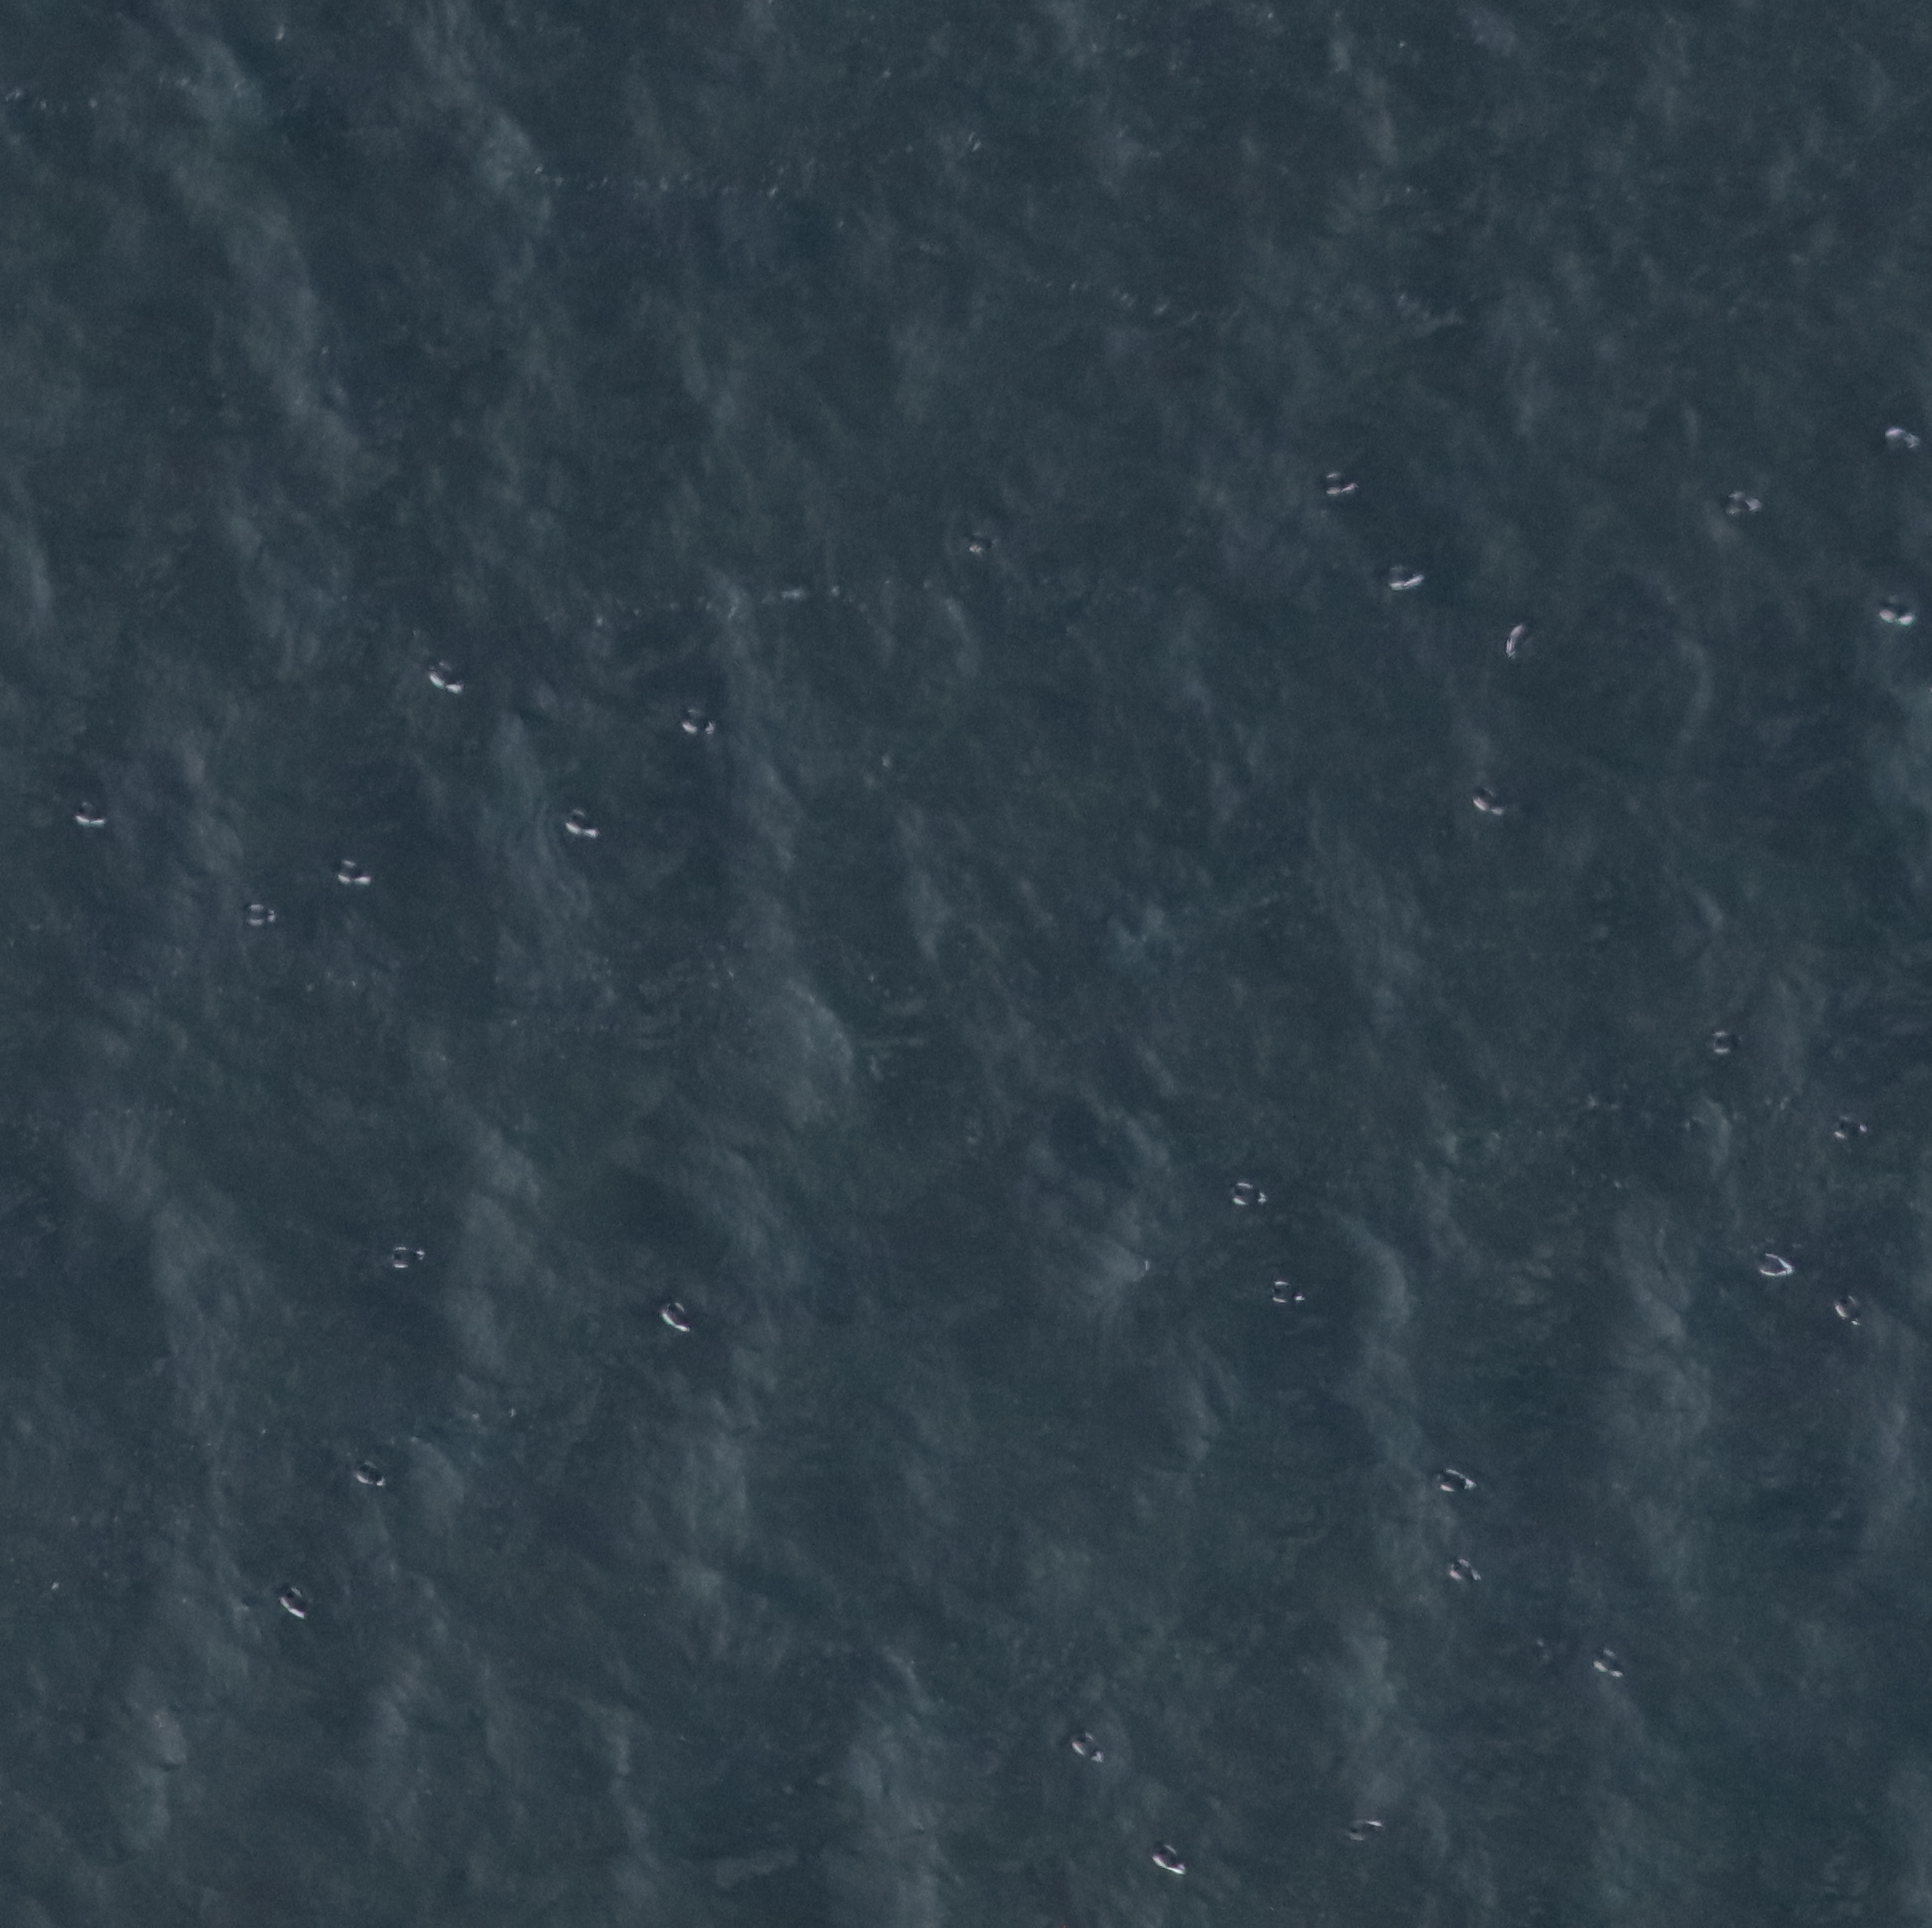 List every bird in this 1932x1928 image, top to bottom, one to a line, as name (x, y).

brant (1902, 441)
brant (1336, 487)
brant (1739, 503)
brant (979, 544)
brant (1399, 576)
brant (1896, 613)
brant (1519, 636)
brant (440, 675)
brant (698, 723)
brant (1488, 800)
brant (91, 812)
brant (578, 819)
brant (351, 872)
brant (259, 915)
brant (1725, 1043)
brant (1847, 1128)
brant (1247, 1194)
brant (407, 1259)
brant (1770, 1264)
brant (1285, 1292)
brant (1844, 1305)
brant (675, 1314)
brant (370, 1471)
brant (1452, 1480)
brant (1463, 1568)
brant (295, 1600)
brant (1607, 1661)
brant (1088, 1745)
brant (1361, 1828)
brant (1168, 1858)